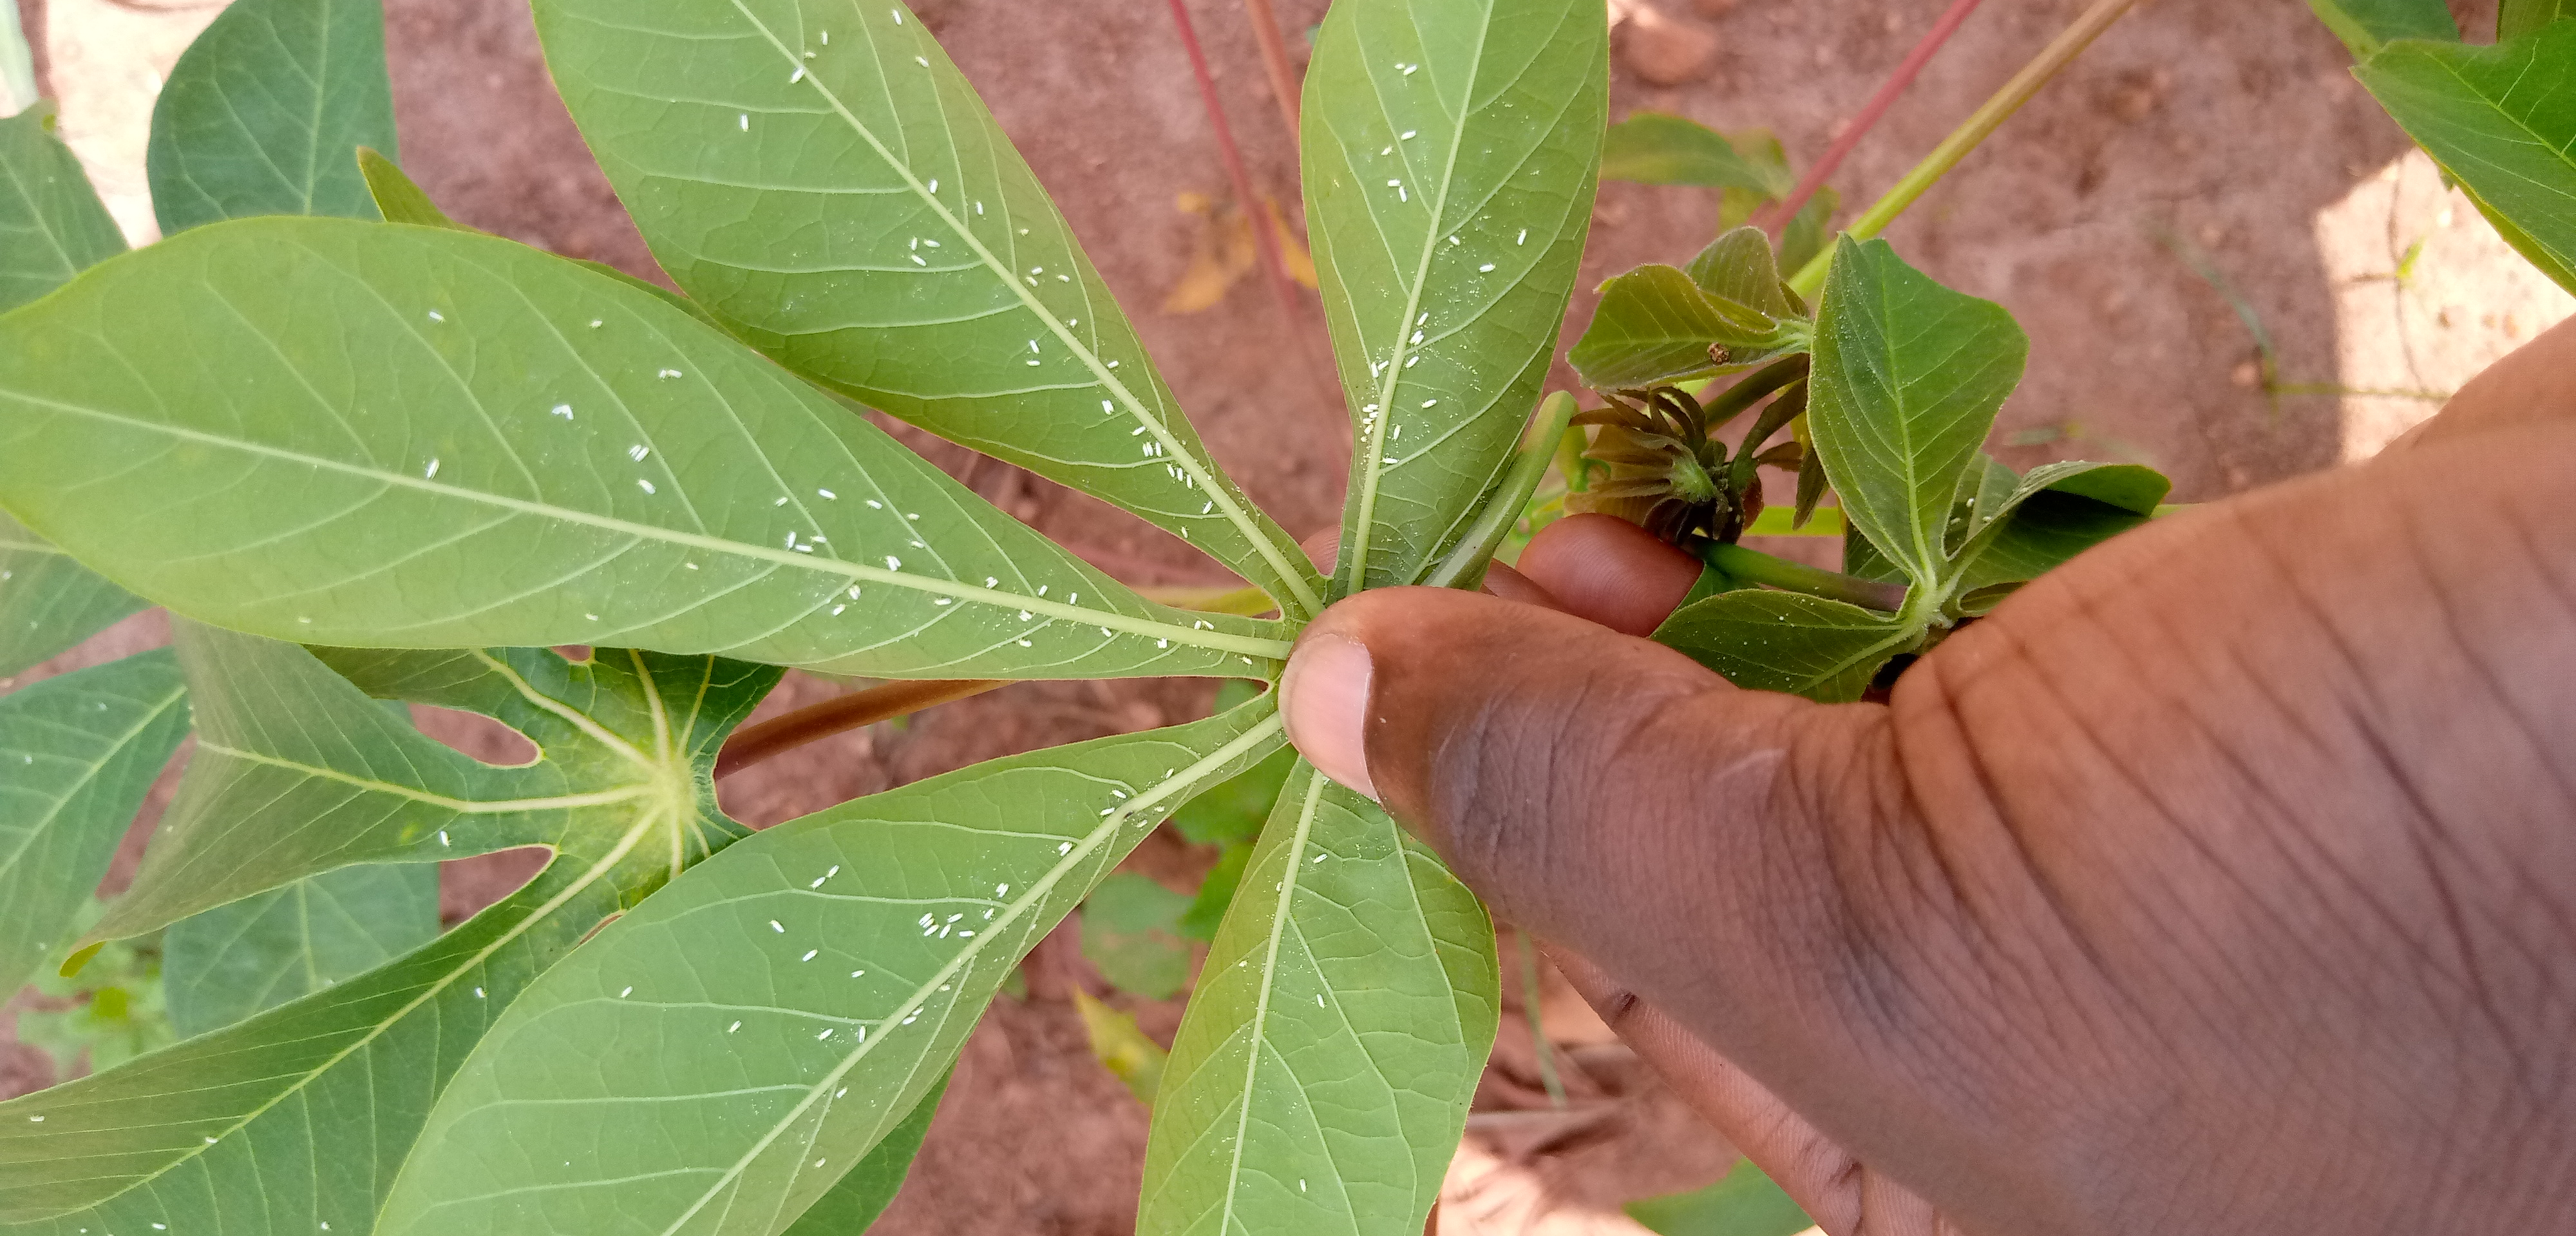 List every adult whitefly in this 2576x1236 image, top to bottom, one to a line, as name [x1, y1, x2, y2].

whitefly [891, 5, 905, 26]
whitefly [818, 25, 834, 48]
whitefly [800, 48, 819, 62]
whitefly [913, 52, 931, 69]
whitefly [1392, 61, 1406, 72]
whitefly [1405, 62, 1417, 75]
whitefly [788, 66, 806, 88]
whitefly [737, 112, 753, 136]
whitefly [1401, 129, 1416, 141]
whitefly [1380, 144, 1395, 159]
whitefly [1385, 176, 1402, 187]
whitefly [927, 178, 940, 198]
whitefly [1395, 184, 1412, 204]
whitefly [973, 198, 987, 218]
whitefly [1019, 225, 1034, 239]
whitefly [1515, 227, 1529, 249]
whitefly [1447, 234, 1463, 248]
whitefly [909, 236, 921, 251]
whitefly [922, 236, 943, 250]
whitefly [909, 252, 928, 268]
whitefly [1473, 261, 1497, 275]
whitefly [1028, 263, 1045, 279]
whitefly [1055, 272, 1072, 286]
whitefly [1025, 274, 1039, 288]
whitefly [428, 308, 446, 324]
whitefly [1417, 310, 1430, 325]
whitefly [1066, 314, 1079, 328]
whitefly [587, 315, 605, 334]
whitefly [1408, 330, 1428, 350]
whitefly [1027, 336, 1040, 355]
whitefly [1403, 355, 1421, 370]
whitefly [1023, 358, 1043, 372]
whitefly [1106, 359, 1121, 370]
whitefly [1367, 359, 1379, 380]
whitefly [1378, 360, 1390, 370]
whitefly [658, 367, 668, 380]
whitefly [667, 368, 685, 380]
whitefly [1418, 396, 1440, 413]
whitefly [1101, 397, 1119, 417]
whitefly [550, 399, 576, 420]
whitefly [1359, 400, 1377, 412]
whitefly [1360, 415, 1372, 424]
whitefly [1391, 420, 1401, 443]
whitefly [1362, 423, 1374, 433]
whitefly [1130, 424, 1149, 436]
whitefly [1358, 435, 1371, 447]
whitefly [1153, 440, 1164, 458]
whitefly [1141, 440, 1153, 457]
whitefly [629, 442, 644, 456]
whitefly [636, 445, 652, 461]
whitefly [1380, 454, 1401, 467]
whitefly [426, 456, 441, 480]
whitefly [1165, 462, 1176, 477]
whitefly [1175, 464, 1184, 482]
whitefly [1186, 471, 1193, 492]
whitefly [638, 478, 658, 496]
whitefly [817, 487, 840, 501]
whitefly [772, 494, 791, 506]
whitefly [864, 496, 885, 512]
whitefly [1202, 500, 1213, 515]
whitefly [906, 511, 921, 525]
whitefly [1180, 525, 1193, 540]
whitefly [784, 529, 797, 550]
whitefly [808, 532, 829, 545]
whitefly [907, 537, 925, 550]
whitefly [795, 541, 815, 556]
whitefly [885, 552, 904, 572]
whitefly [683, 558, 702, 572]
whitefly [983, 574, 1000, 590]
whitefly [853, 583, 864, 594]
whitefly [1037, 583, 1051, 599]
whitefly [847, 586, 858, 601]
whitefly [1068, 590, 1079, 607]
whitefly [932, 595, 953, 606]
whitefly [831, 601, 848, 618]
whitefly [1017, 608, 1032, 624]
whitefly [580, 612, 602, 624]
whitefly [1202, 617, 1216, 630]
whitefly [1193, 619, 1202, 630]
whitefly [1098, 624, 1113, 639]
whitefly [1155, 634, 1171, 651]
whitefly [1016, 636, 1034, 650]
whitefly [1239, 653, 1254, 666]
whitefly [1164, 765, 1175, 780]
whitefly [1111, 787, 1127, 799]
whitefly [1153, 805, 1166, 812]
whitefly [1099, 807, 1115, 816]
whitefly [1135, 818, 1149, 829]
whitefly [437, 827, 450, 848]
whitefly [1057, 839, 1068, 851]
whitefly [1061, 843, 1072, 857]
whitefly [1311, 852, 1329, 864]
whitefly [825, 861, 844, 881]
whitefly [810, 875, 827, 891]
whitefly [1273, 879, 1285, 894]
whitefly [995, 882, 1005, 892]
whitefly [999, 882, 1010, 897]
whitefly [983, 906, 994, 920]
whitefly [919, 911, 933, 924]
whitefly [947, 912, 964, 923]
whitefly [922, 917, 934, 929]
whitefly [770, 919, 786, 935]
whitefly [923, 923, 939, 937]
whitefly [941, 923, 951, 939]
whitefly [958, 929, 976, 937]
whitefly [800, 948, 820, 962]
whitefly [1236, 957, 1252, 971]
whitefly [850, 969, 866, 978]
whitefly [939, 982, 953, 993]
whitefly [474, 984, 487, 1000]
whitefly [618, 984, 635, 1000]
whitefly [1314, 991, 1327, 1010]
whitefly [912, 1005, 925, 1015]
whitefly [902, 1016, 917, 1025]
whitefly [727, 1017, 741, 1034]
whitefly [858, 1025, 867, 1044]
whitefly [818, 1027, 835, 1042]
whitefly [835, 1086, 849, 1098]
whitefly [813, 1156, 826, 1169]
whitefly [1298, 1174, 1310, 1193]